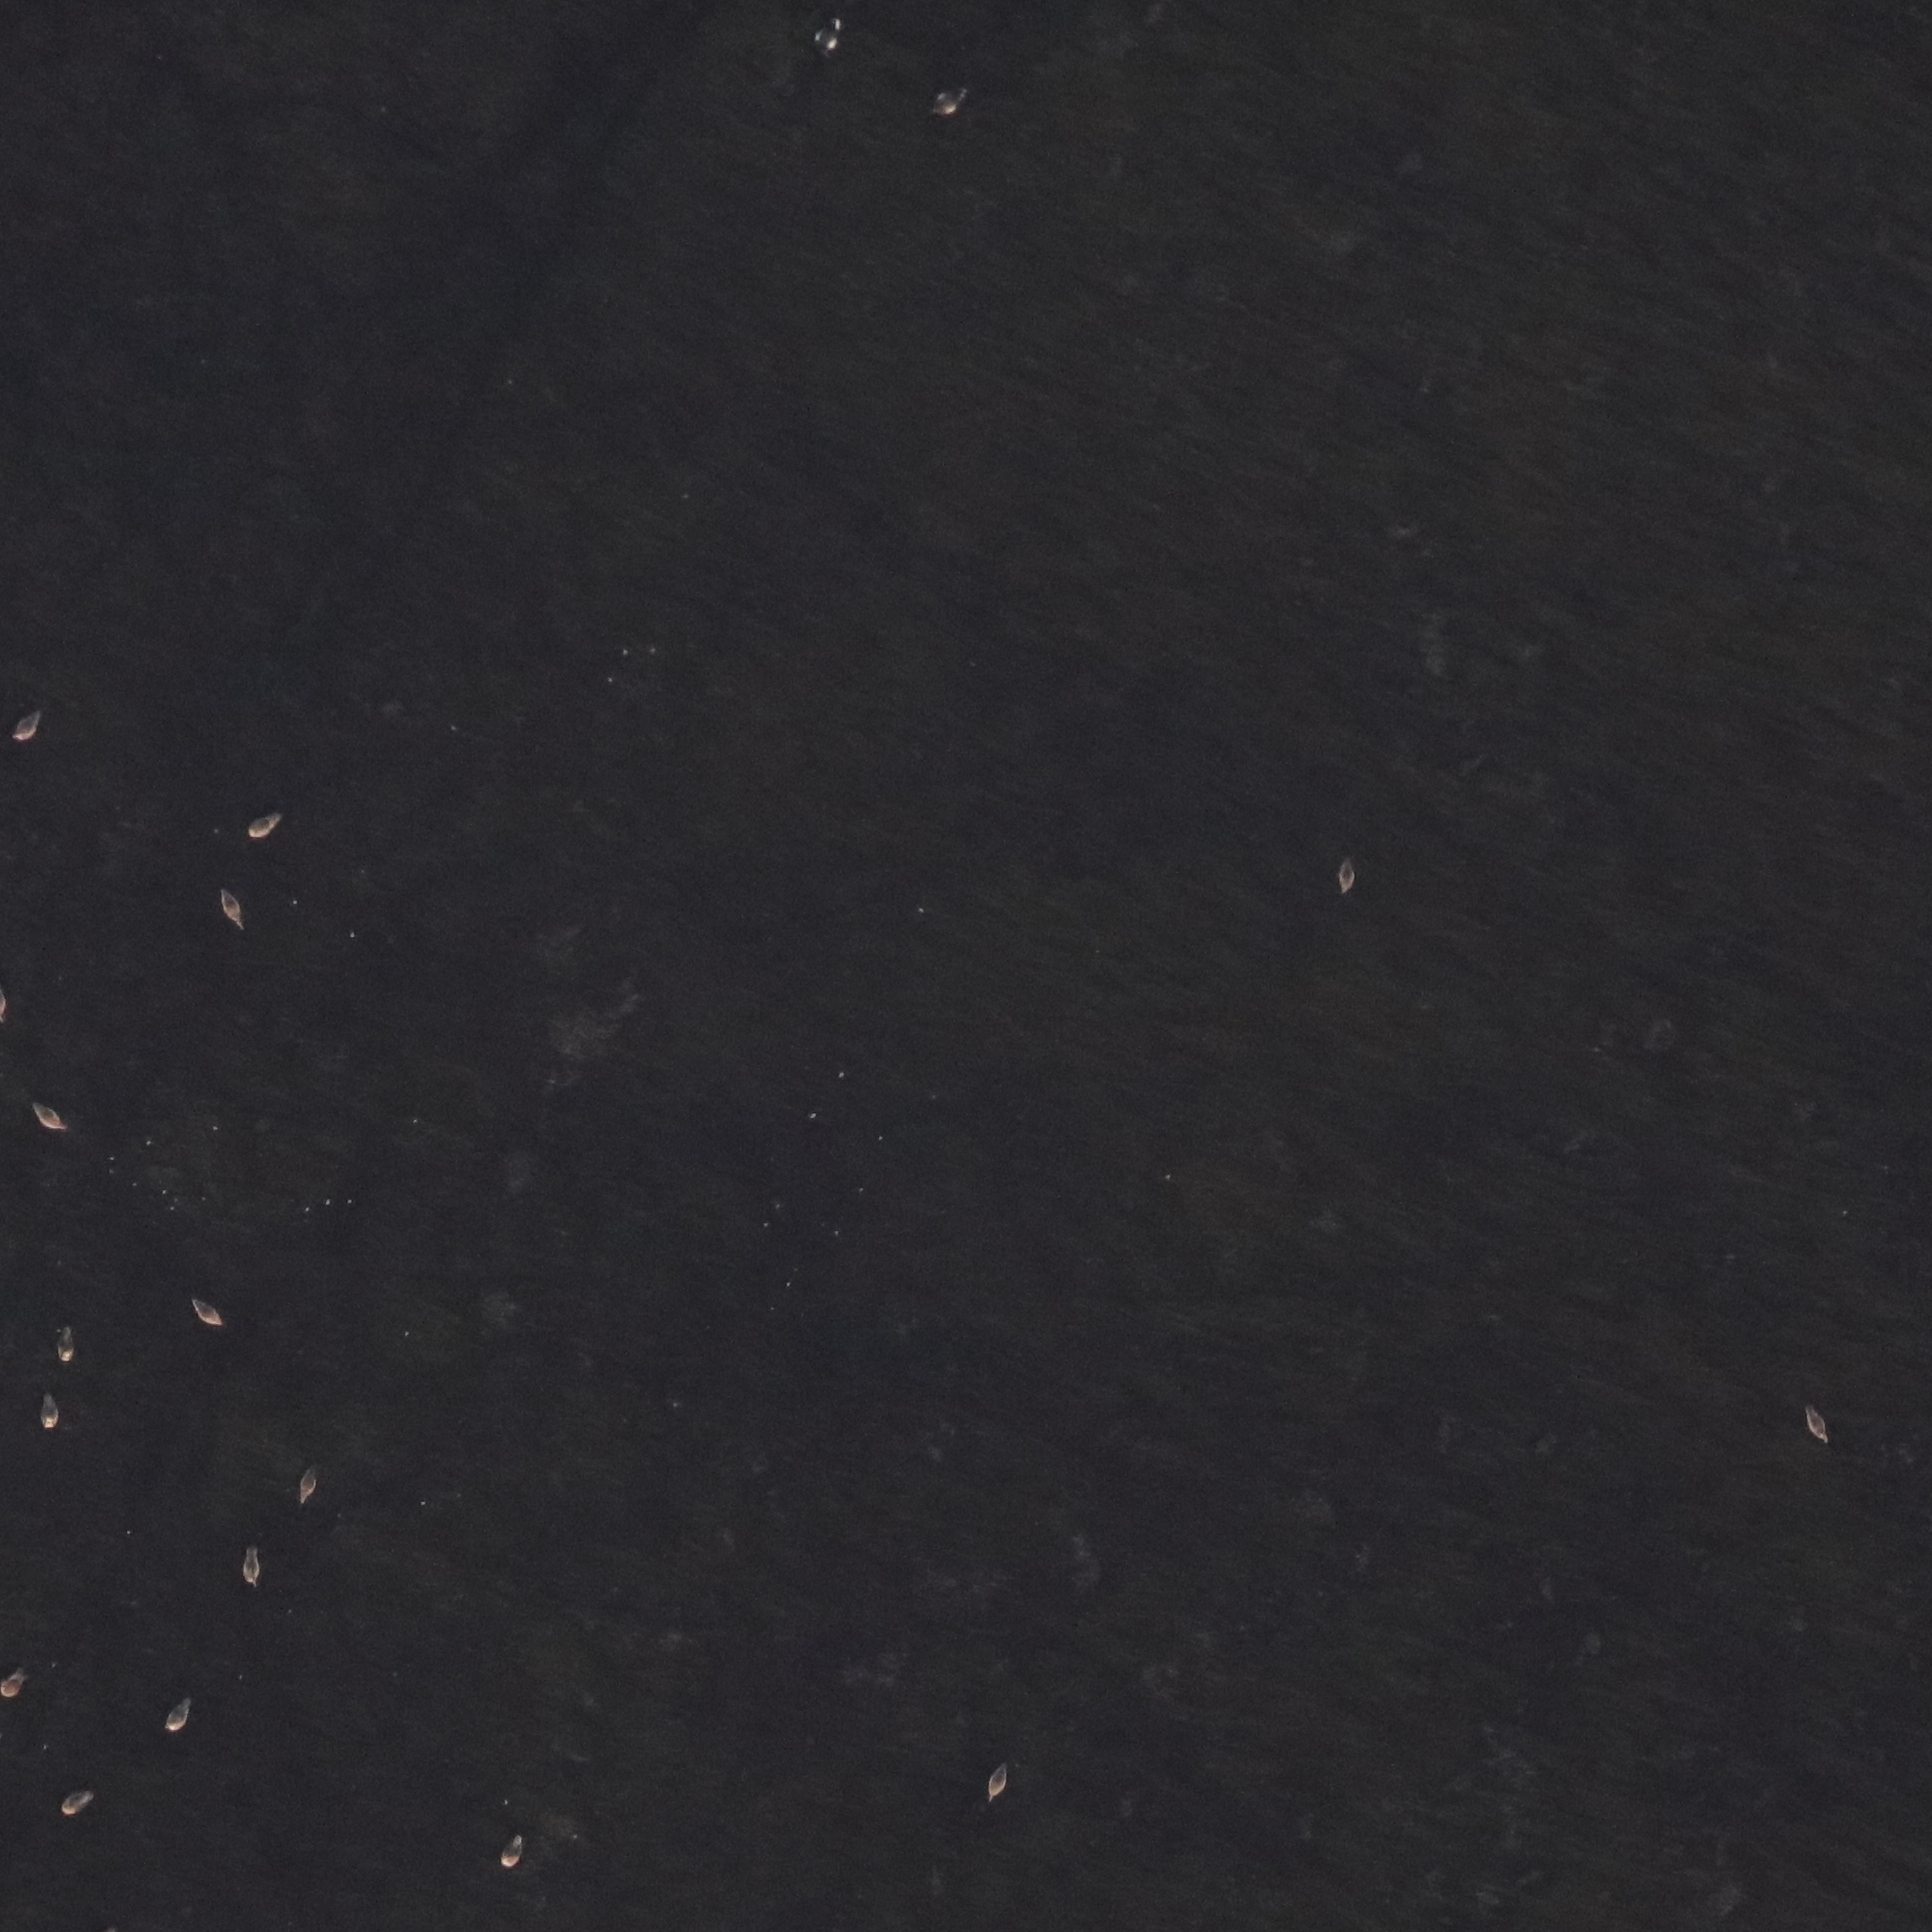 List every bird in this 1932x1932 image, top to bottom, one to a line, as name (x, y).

brant (835, 38)
brant (948, 102)
other bird (23, 720)
other bird (268, 822)
other bird (1341, 877)
other bird (234, 903)
other bird (51, 1113)
other bird (209, 1307)
other bird (64, 1346)
other bird (52, 1416)
other bird (1822, 1430)
other bird (316, 1482)
other bird (259, 1563)
other bird (14, 1692)
other bird (182, 1718)
other bird (1003, 1777)
other bird (65, 1806)